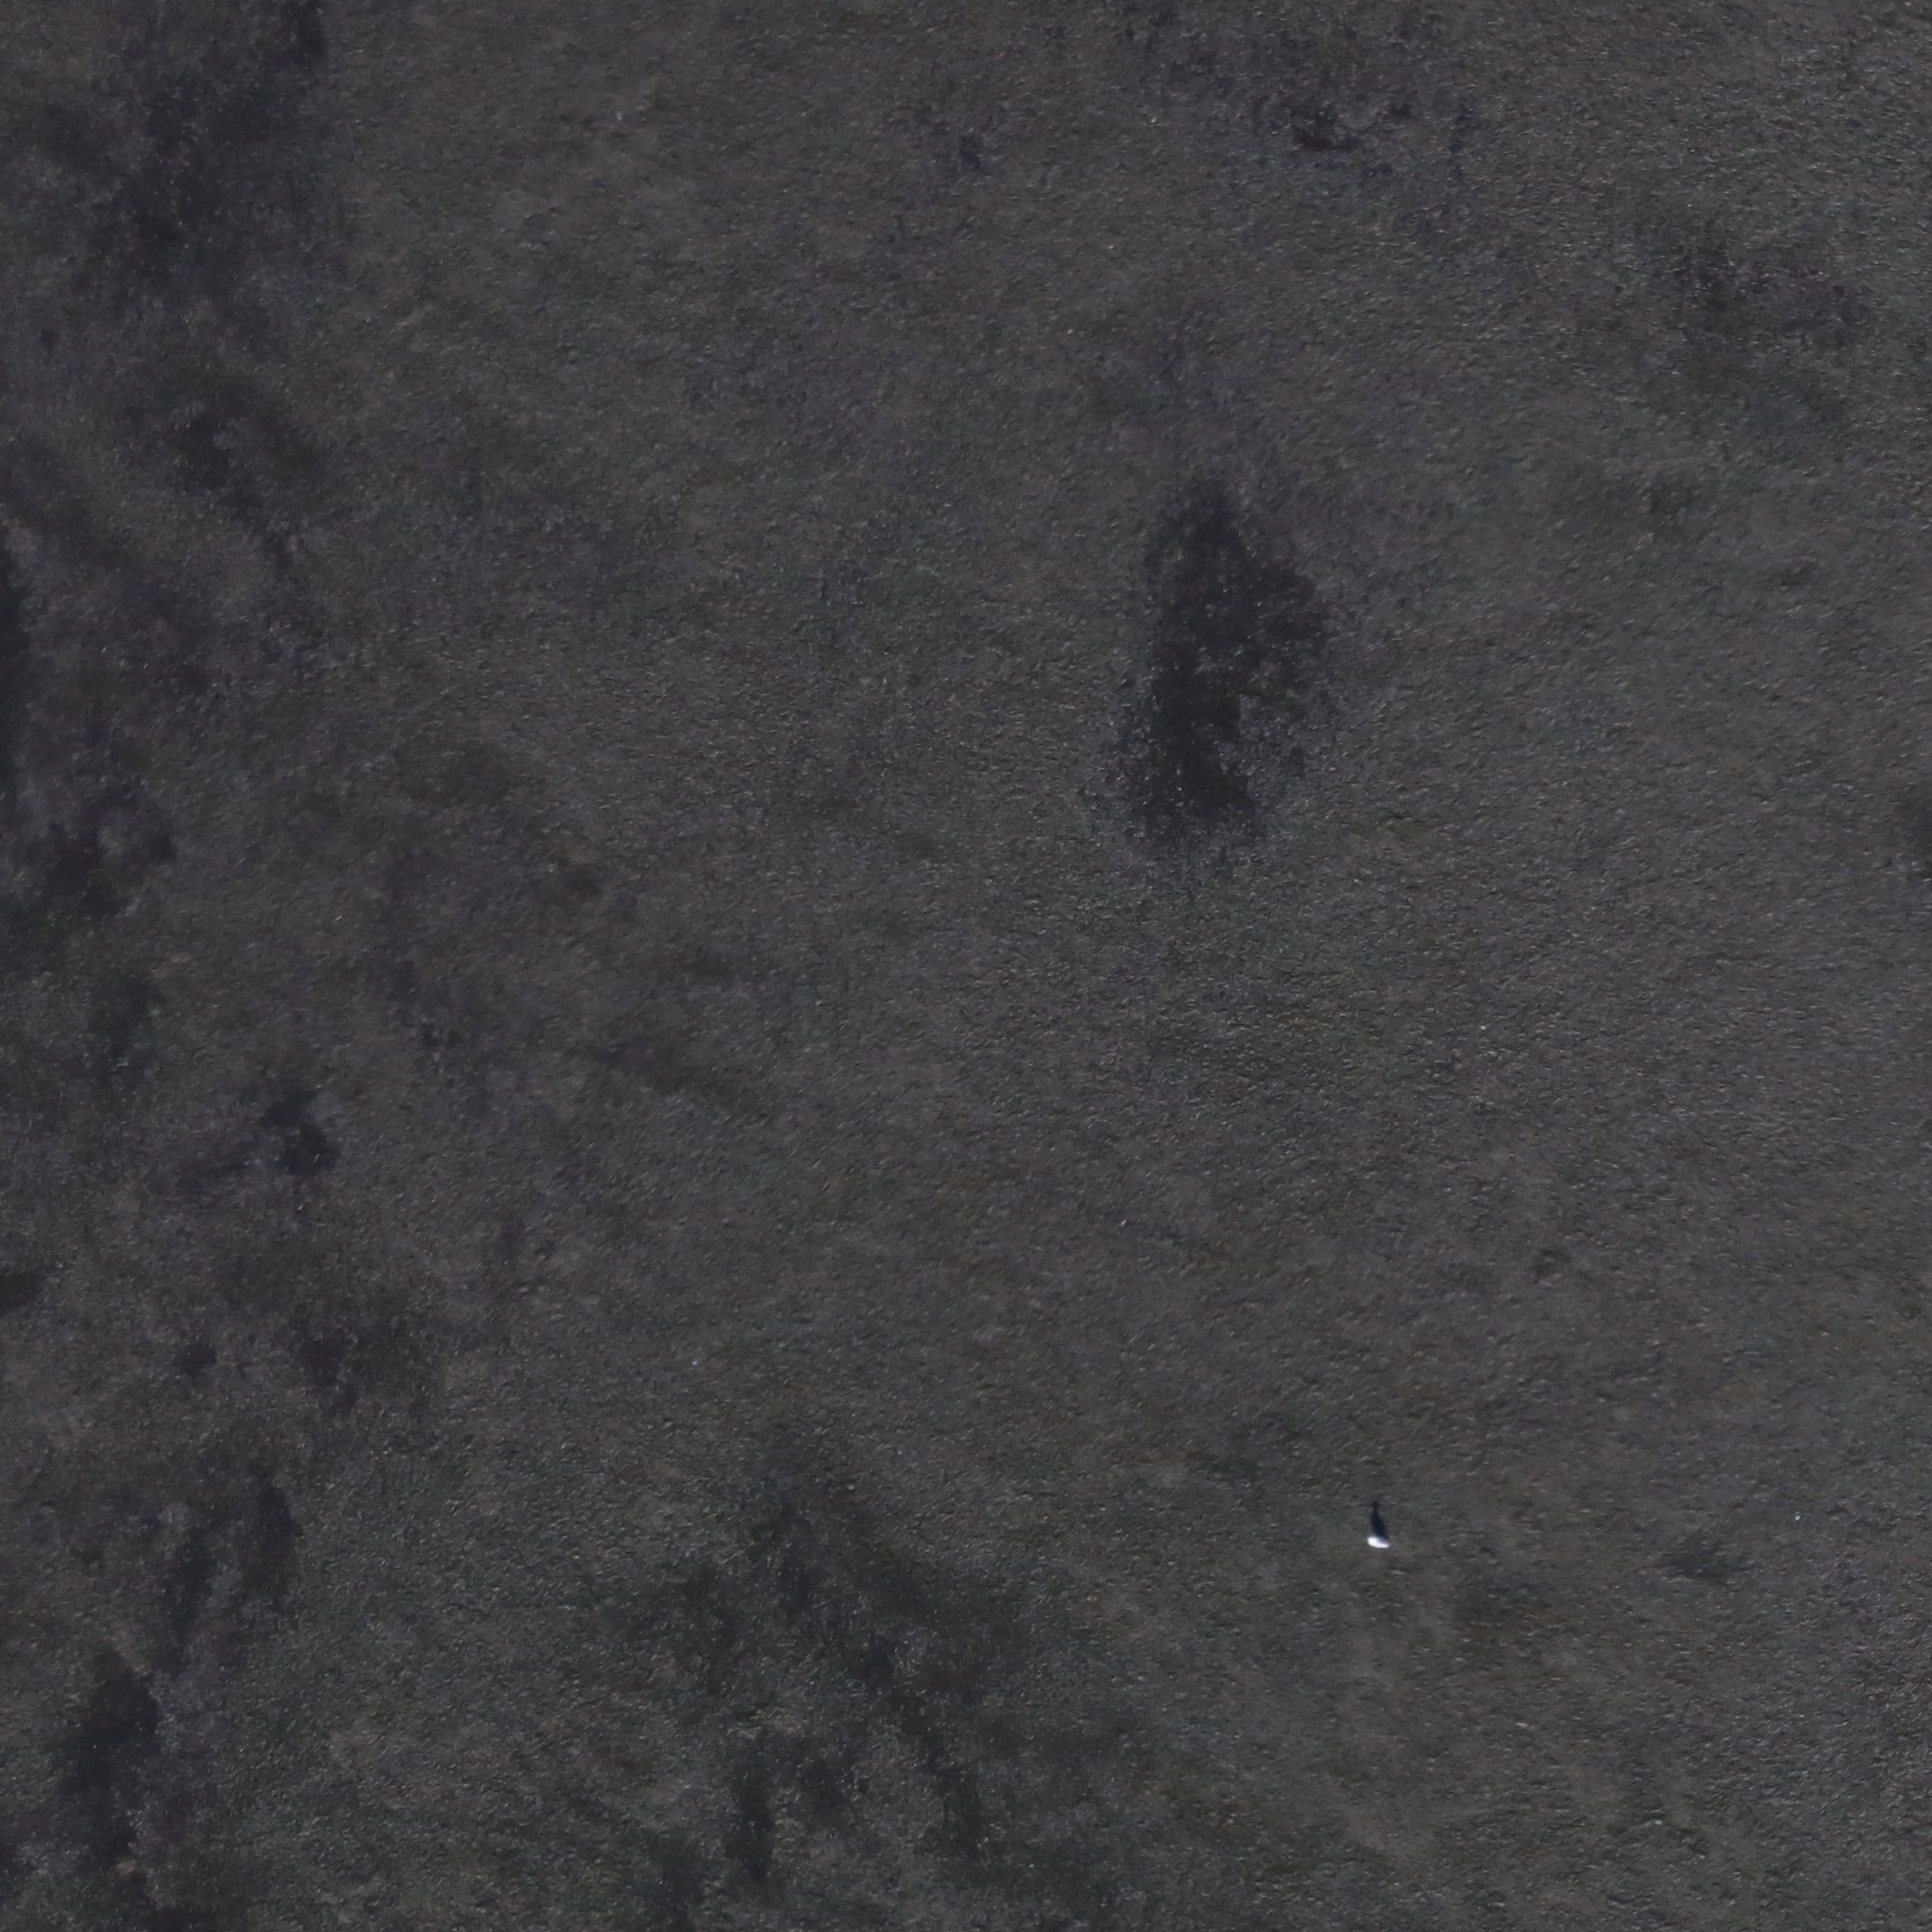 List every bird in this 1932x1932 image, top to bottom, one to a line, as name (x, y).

gull (1376, 1543)